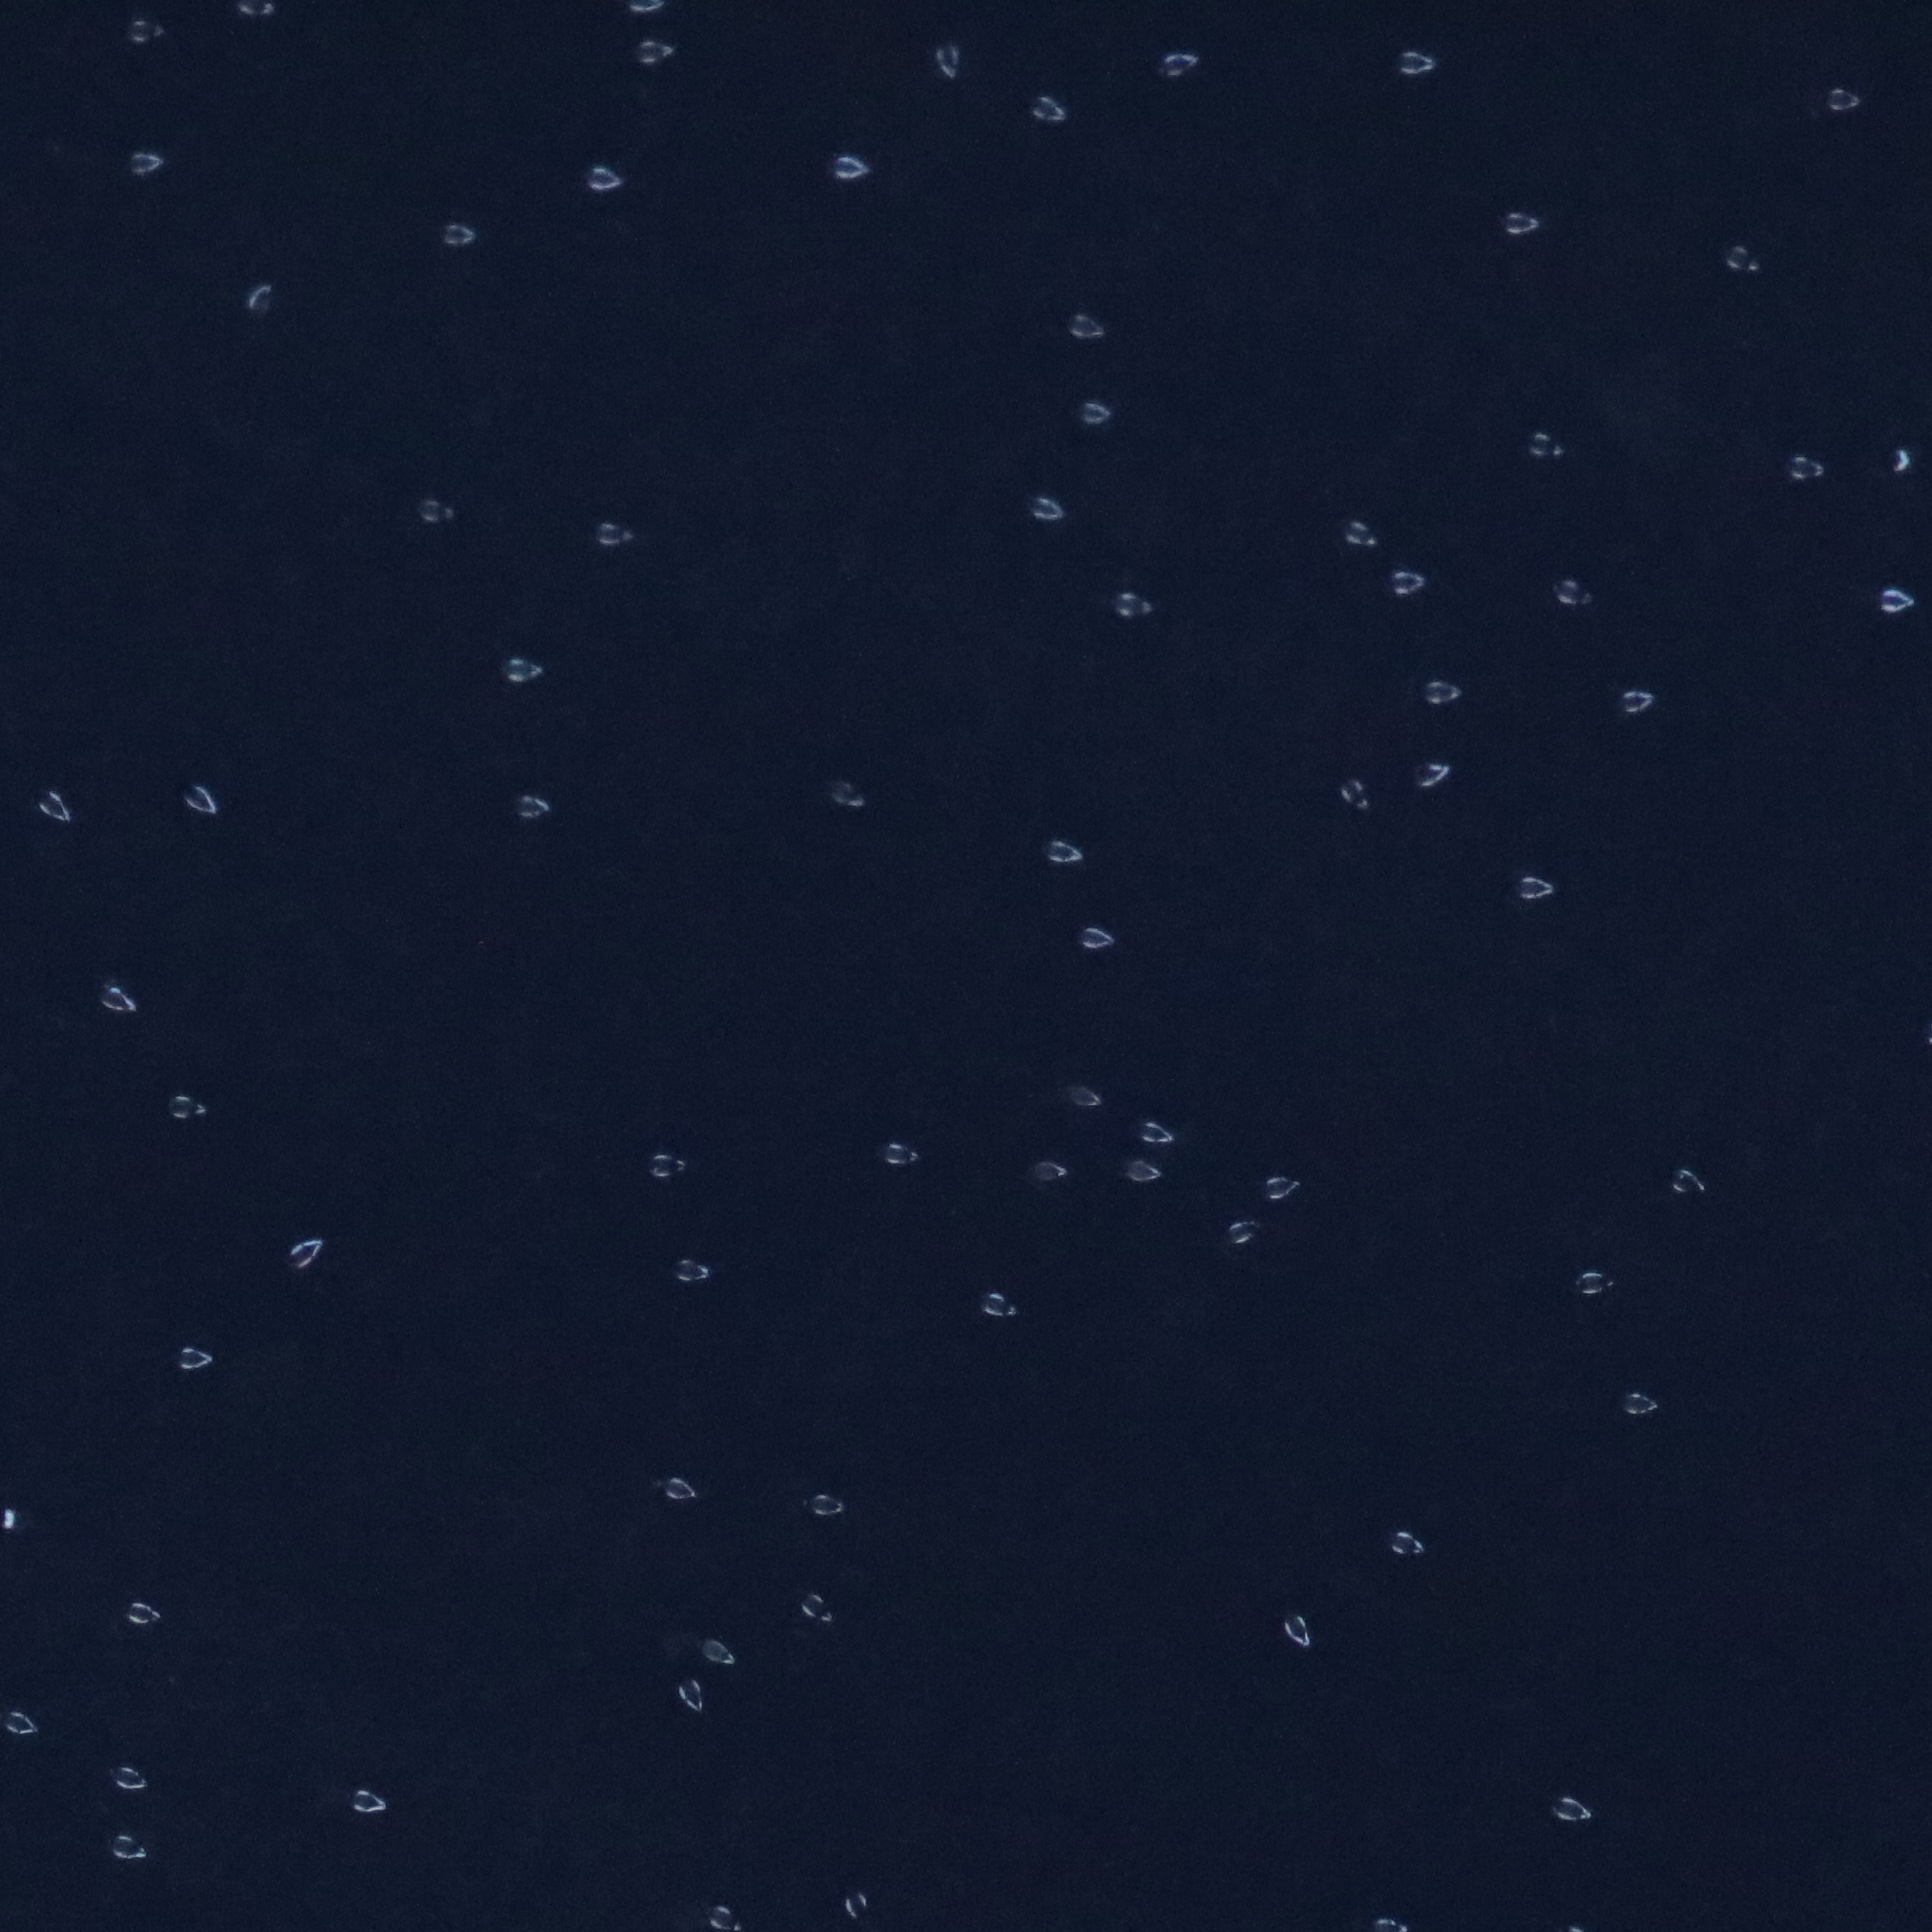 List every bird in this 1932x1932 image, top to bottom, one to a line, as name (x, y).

brant (259, 6)
brant (140, 29)
brant (652, 51)
brant (951, 59)
brant (1175, 64)
brant (1412, 64)
brant (1842, 100)
brant (1047, 107)
brant (143, 163)
brant (847, 167)
brant (602, 177)
brant (1517, 224)
brant (455, 234)
brant (1739, 257)
brant (261, 299)
brant (1084, 327)
brant (1091, 411)
brant (1540, 445)
brant (1897, 460)
brant (1805, 469)
brant (1046, 507)
brant (431, 508)
brant (611, 535)
brant (1359, 535)
brant (1405, 584)
brant (1568, 591)
brant (1893, 600)
brant (1130, 604)
brant (521, 669)
brant (1438, 691)
brant (1633, 700)
brant (1431, 773)
brant (1351, 791)
brant (845, 793)
brant (198, 798)
brant (54, 806)
brant (529, 806)
brant (1058, 849)
brant (1534, 886)
brant (1093, 938)
brant (115, 995)
brant (1084, 1098)
brant (183, 1107)
brant (1154, 1128)
brant (895, 1153)
brant (663, 1164)
brant (1140, 1169)
brant (1045, 1172)
brant (1683, 1177)
brant (1276, 1186)
brant (1242, 1230)
brant (301, 1255)
brant (688, 1270)
brant (1591, 1283)
brant (993, 1302)
brant (189, 1359)
brant (1638, 1406)
brant (678, 1487)
brant (825, 1506)
brant (14, 1518)
brant (1407, 1542)
brant (814, 1608)
brant (138, 1614)
brant (1298, 1627)
brant (715, 1651)
brant (689, 1691)
brant (16, 1722)
brant (127, 1778)
brant (366, 1800)
brant (1569, 1810)
brant (125, 1845)
brant (857, 1904)
brant (722, 1915)
brant (1389, 1930)